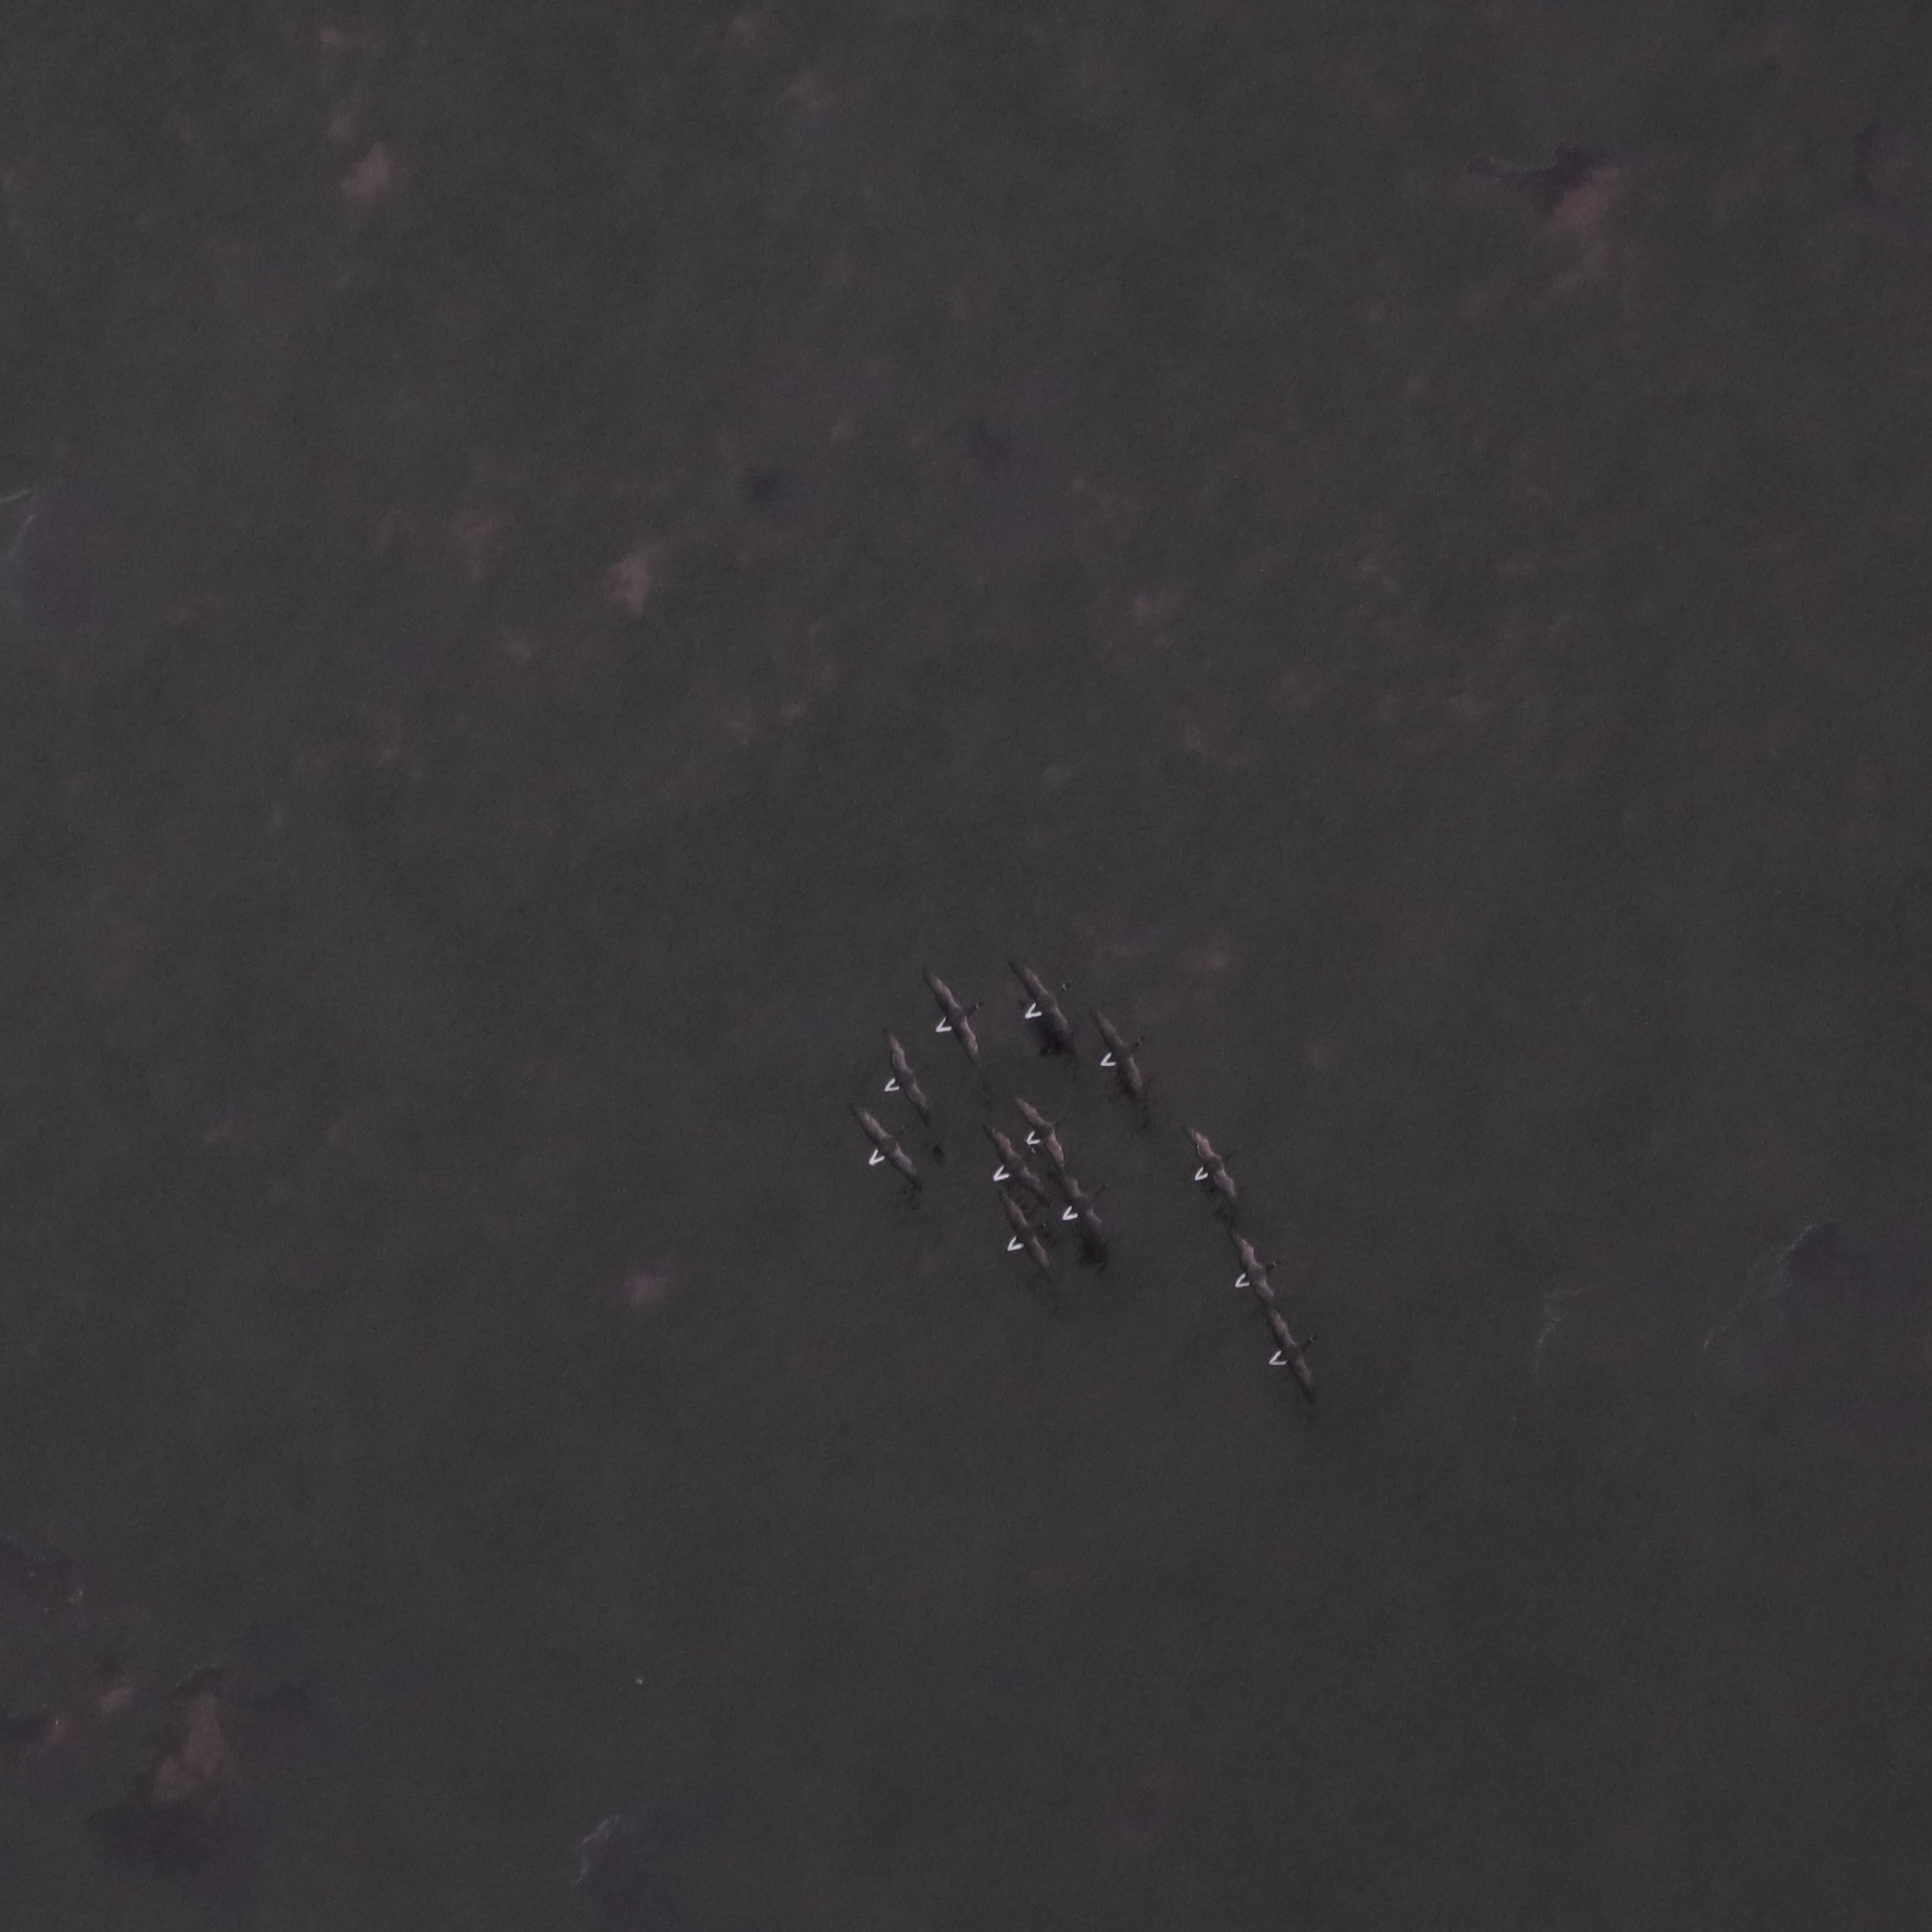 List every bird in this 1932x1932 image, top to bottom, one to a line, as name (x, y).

brant (1045, 1002)
brant (957, 1016)
brant (1125, 1053)
brant (901, 1072)
brant (1043, 1129)
brant (888, 1145)
brant (1210, 1158)
brant (1015, 1165)
brant (1077, 1208)
brant (1028, 1234)
brant (1252, 1266)
brant (1293, 1350)